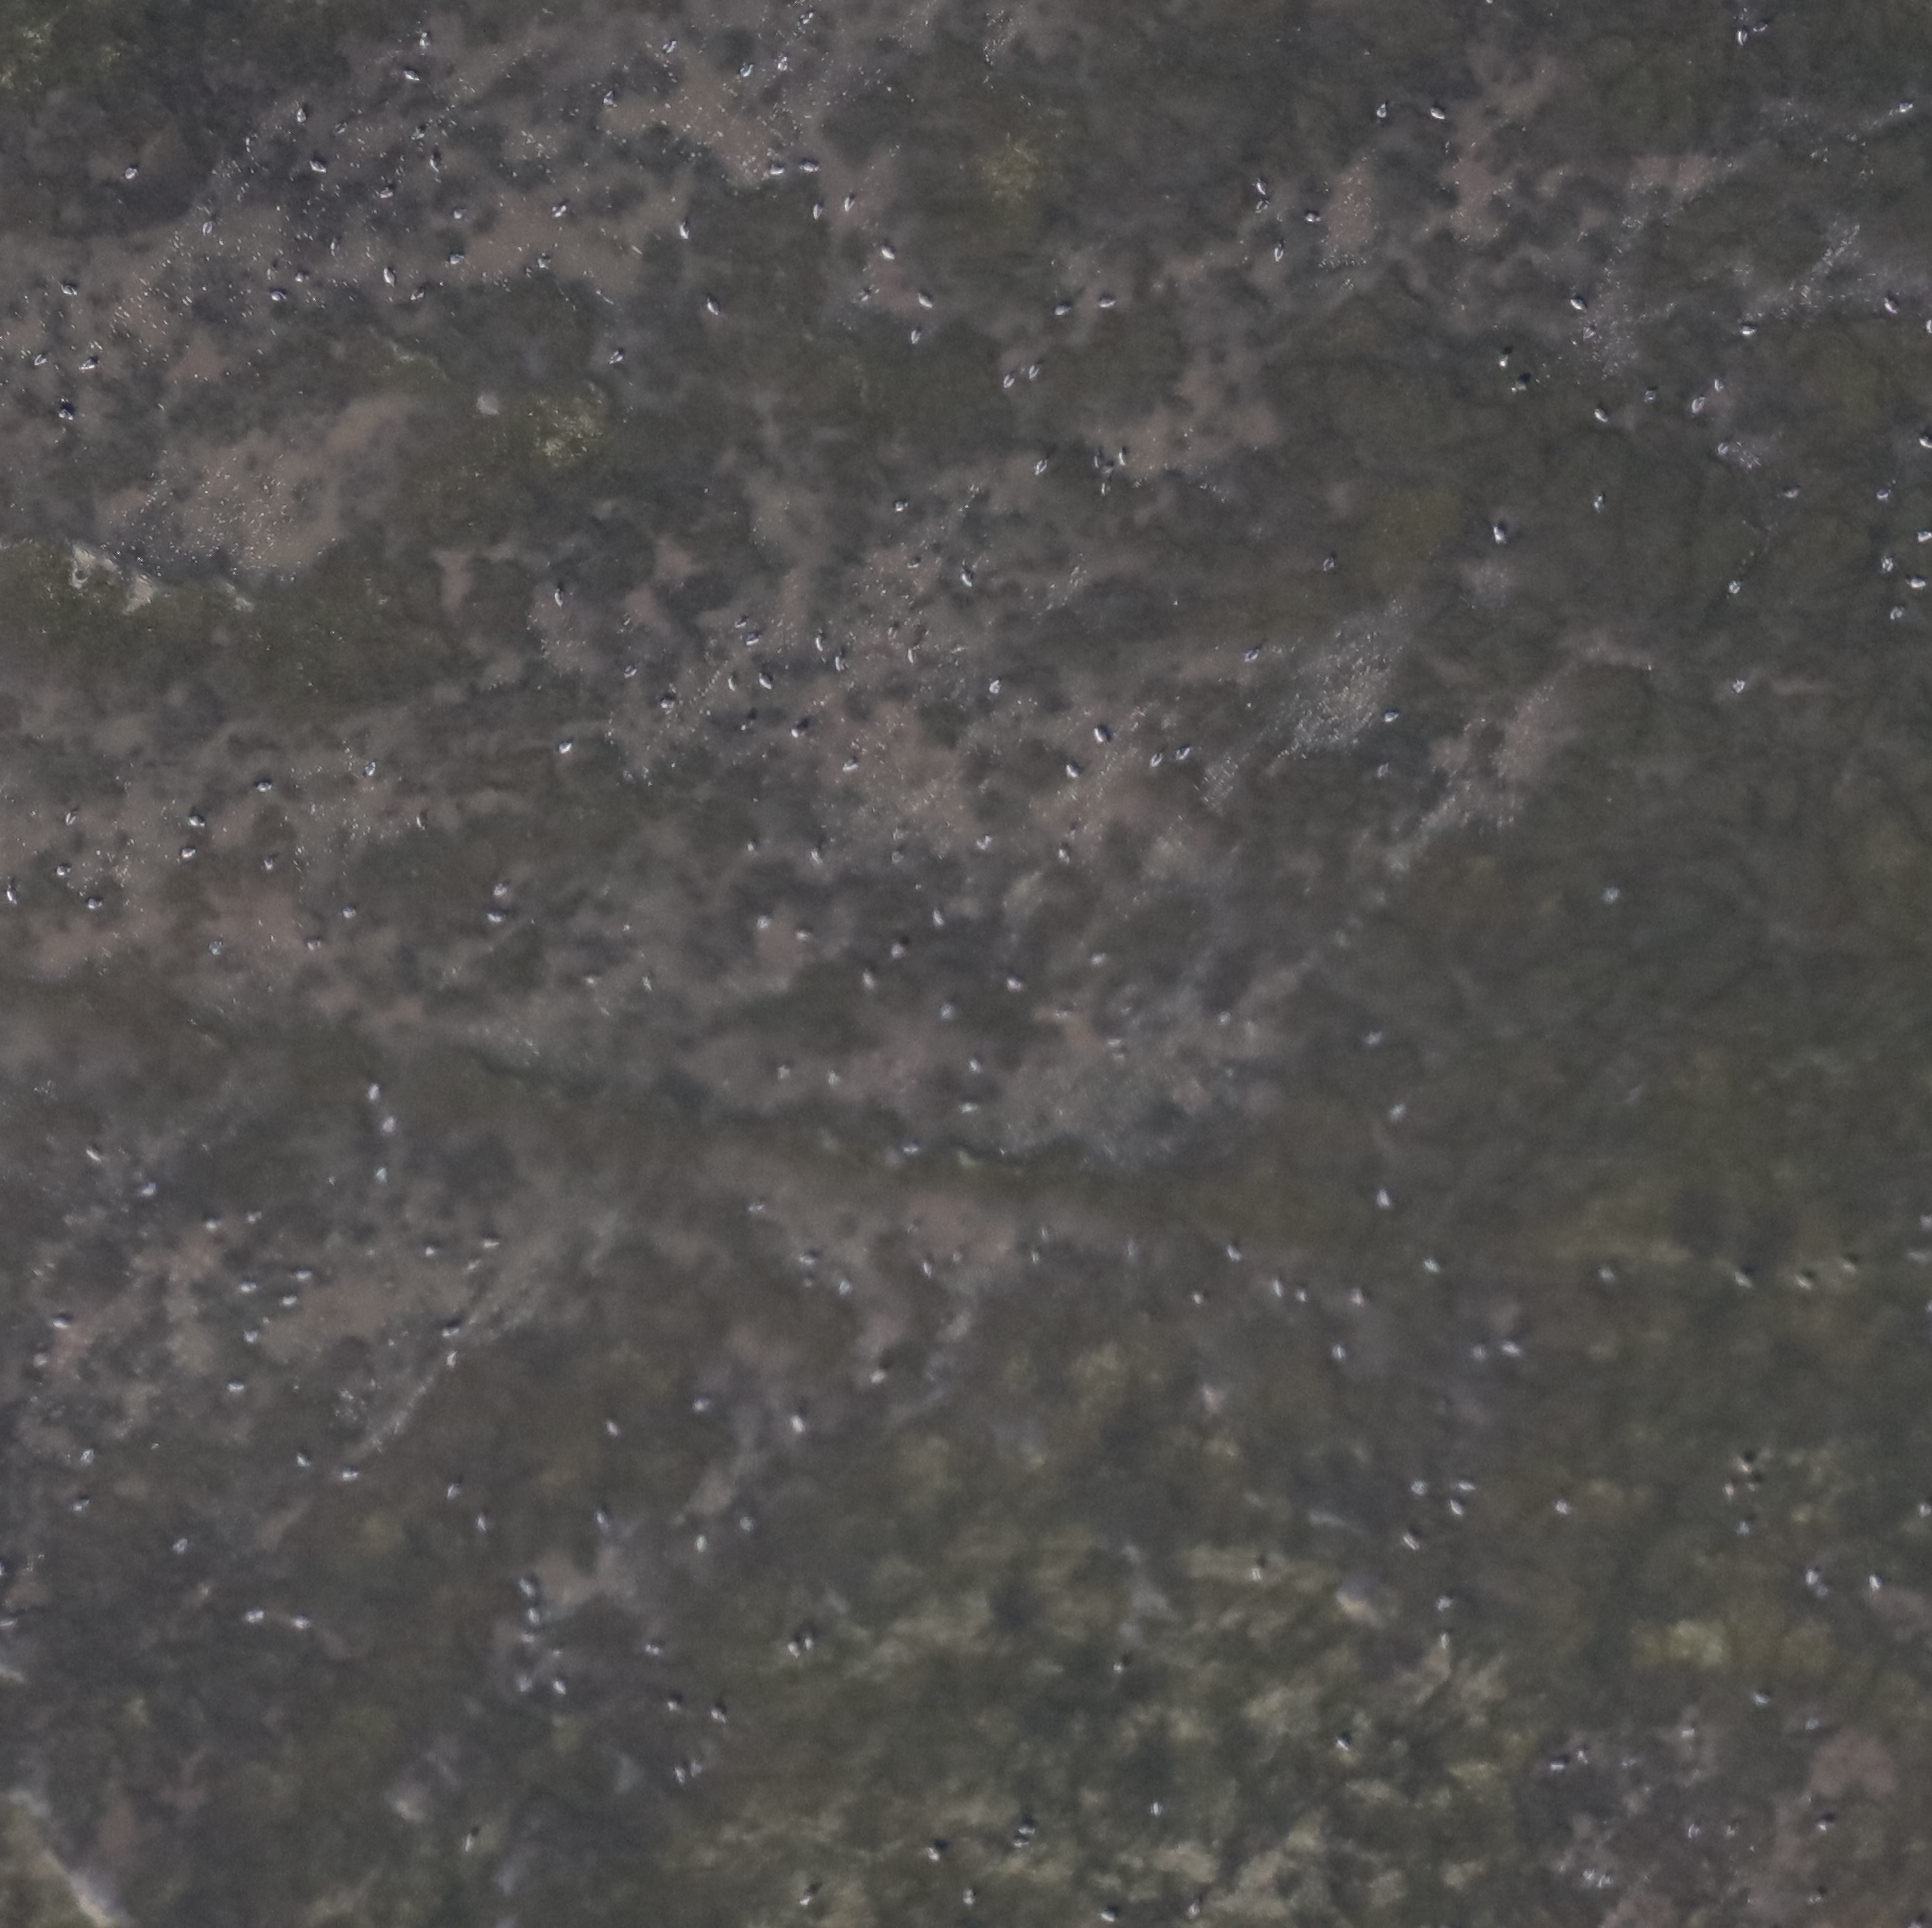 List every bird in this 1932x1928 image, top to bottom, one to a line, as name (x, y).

brant (805, 20)
brant (1768, 28)
brant (1743, 40)
brant (420, 44)
brant (671, 50)
brant (752, 67)
brant (785, 67)
brant (407, 78)
brant (611, 99)
brant (1900, 109)
brant (299, 111)
brant (1381, 113)
brant (1445, 117)
brant (338, 129)
brant (420, 131)
brant (320, 165)
brant (776, 165)
brant (436, 166)
brant (134, 167)
brant (809, 169)
brant (1261, 183)
brant (389, 192)
brant (1262, 205)
brant (852, 207)
brant (560, 208)
brant (817, 211)
brant (462, 212)
brant (1313, 217)
brant (213, 227)
brant (687, 228)
brant (342, 247)
brant (1278, 254)
brant (885, 257)
brant (454, 260)
brant (542, 261)
brant (271, 272)
brant (302, 276)
brant (393, 277)
brant (73, 289)
brant (277, 292)
brant (871, 292)
brant (421, 297)
brant (1109, 302)
brant (923, 303)
brant (1578, 304)
brant (717, 308)
brant (1891, 310)
brant (1061, 312)
brant (1753, 325)
brant (1599, 333)
brant (916, 336)
brant (616, 355)
brant (1508, 357)
brant (38, 358)
brant (87, 364)
brant (1028, 374)
brant (1006, 382)
brant (1722, 385)
brant (1522, 389)
brant (1655, 395)
brant (1696, 415)
brant (65, 417)
brant (1601, 418)
brant (1928, 442)
brant (1726, 449)
brant (1097, 456)
brant (1123, 458)
brant (1041, 467)
brant (1108, 490)
brant (1797, 491)
brant (1882, 497)
brant (1606, 500)
brant (901, 504)
brant (1501, 533)
brant (1925, 539)
brant (912, 563)
brant (1329, 565)
brant (1880, 565)
brant (972, 577)
brant (1920, 577)
brant (1740, 593)
brant (560, 596)
brant (1894, 614)
brant (736, 621)
brant (895, 634)
brant (757, 641)
brant (818, 644)
brant (920, 654)
brant (844, 660)
brant (1254, 661)
brant (629, 675)
brant (733, 681)
brant (997, 684)
brant (772, 686)
brant (1745, 690)
brant (669, 701)
brant (1395, 719)
brant (744, 725)
brant (803, 733)
brant (1104, 736)
brant (565, 744)
brant (1185, 754)
brant (1150, 761)
brant (372, 765)
brant (853, 765)
brant (1074, 775)
brant (1380, 775)
brant (257, 777)
brant (76, 817)
brant (423, 821)
brant (198, 826)
brant (1076, 826)
brant (900, 833)
brant (752, 845)
brant (188, 849)
brant (1063, 853)
brant (817, 858)
brant (903, 862)
brant (271, 866)
brant (69, 871)
brant (502, 887)
brant (1612, 897)
brant (12, 900)
brant (97, 902)
brant (353, 910)
brant (499, 917)
brant (935, 922)
brant (764, 923)
brant (799, 936)
brant (318, 943)
brant (216, 947)
brant (899, 953)
brant (1102, 959)
brant (593, 979)
brant (877, 979)
brant (1018, 980)
brant (652, 984)
brant (1128, 1005)
brant (947, 1006)
brant (1067, 1008)
brant (1224, 1018)
brant (1247, 1028)
brant (1369, 1037)
brant (1116, 1041)
brant (1122, 1057)
brant (981, 1063)
brant (785, 1068)
brant (1227, 1073)
brant (836, 1075)
brant (374, 1093)
brant (968, 1109)
brant (1398, 1109)
brant (389, 1125)
brant (913, 1154)
brant (96, 1157)
brant (384, 1176)
brant (154, 1189)
brant (1384, 1204)
brant (755, 1206)
brant (258, 1209)
brant (1931, 1217)
brant (912, 1224)
brant (210, 1226)
brant (1053, 1231)
brant (494, 1237)
brant (433, 1248)
brant (1131, 1252)
brant (1230, 1252)
brant (812, 1257)
brant (964, 1257)
brant (1043, 1258)
brant (1846, 1261)
brant (476, 1262)
brant (1435, 1263)
brant (923, 1265)
brant (1608, 1274)
brant (1741, 1275)
brant (308, 1280)
brant (1287, 1281)
brant (811, 1282)
brant (1804, 1284)
brant (848, 1285)
brant (252, 1289)
brant (1363, 1296)
brant (1194, 1298)
brant (296, 1302)
brant (1309, 1302)
brant (65, 1320)
brant (252, 1336)
brant (454, 1337)
brant (1519, 1344)
brant (1478, 1351)
brant (455, 1356)
brant (1339, 1358)
brant (44, 1362)
brant (877, 1379)
brant (234, 1384)
brant (701, 1403)
brant (793, 1421)
brant (613, 1435)
brant (302, 1459)
brant (94, 1463)
brant (1742, 1463)
brant (356, 1470)
brant (1421, 1486)
brant (1754, 1486)
brant (455, 1490)
brant (1478, 1490)
brant (1727, 1494)
brant (1920, 1506)
brant (87, 1508)
brant (1466, 1511)
brant (1563, 1512)
brant (600, 1521)
brant (485, 1522)
brant (754, 1525)
brant (1745, 1532)
brant (1412, 1534)
brant (706, 1546)
brant (187, 1549)
brant (3, 1565)
brant (1261, 1571)
brant (1813, 1577)
brant (527, 1579)
brant (1867, 1582)
brant (1445, 1601)
brant (543, 1610)
brant (10, 1618)
brant (262, 1620)
brant (303, 1623)
brant (1445, 1635)
brant (649, 1647)
brant (797, 1648)
brant (1123, 1664)
brant (528, 1685)
brant (565, 1686)
brant (1765, 1695)
brant (674, 1705)
brant (716, 1714)
brant (1812, 1725)
brant (1342, 1739)
brant (1591, 1757)
brant (706, 1765)
brant (1561, 1765)
brant (689, 1769)
brant (1157, 1805)
brant (1825, 1817)
brant (1731, 1830)
brant (1031, 1831)
brant (1695, 1833)
brant (470, 1842)
brant (939, 1850)
brant (1026, 1852)
brant (1590, 1871)
brant (1608, 1880)
brant (807, 1896)
brant (966, 1898)
brant (1820, 1898)
brant (1205, 1905)
brant (1109, 1917)